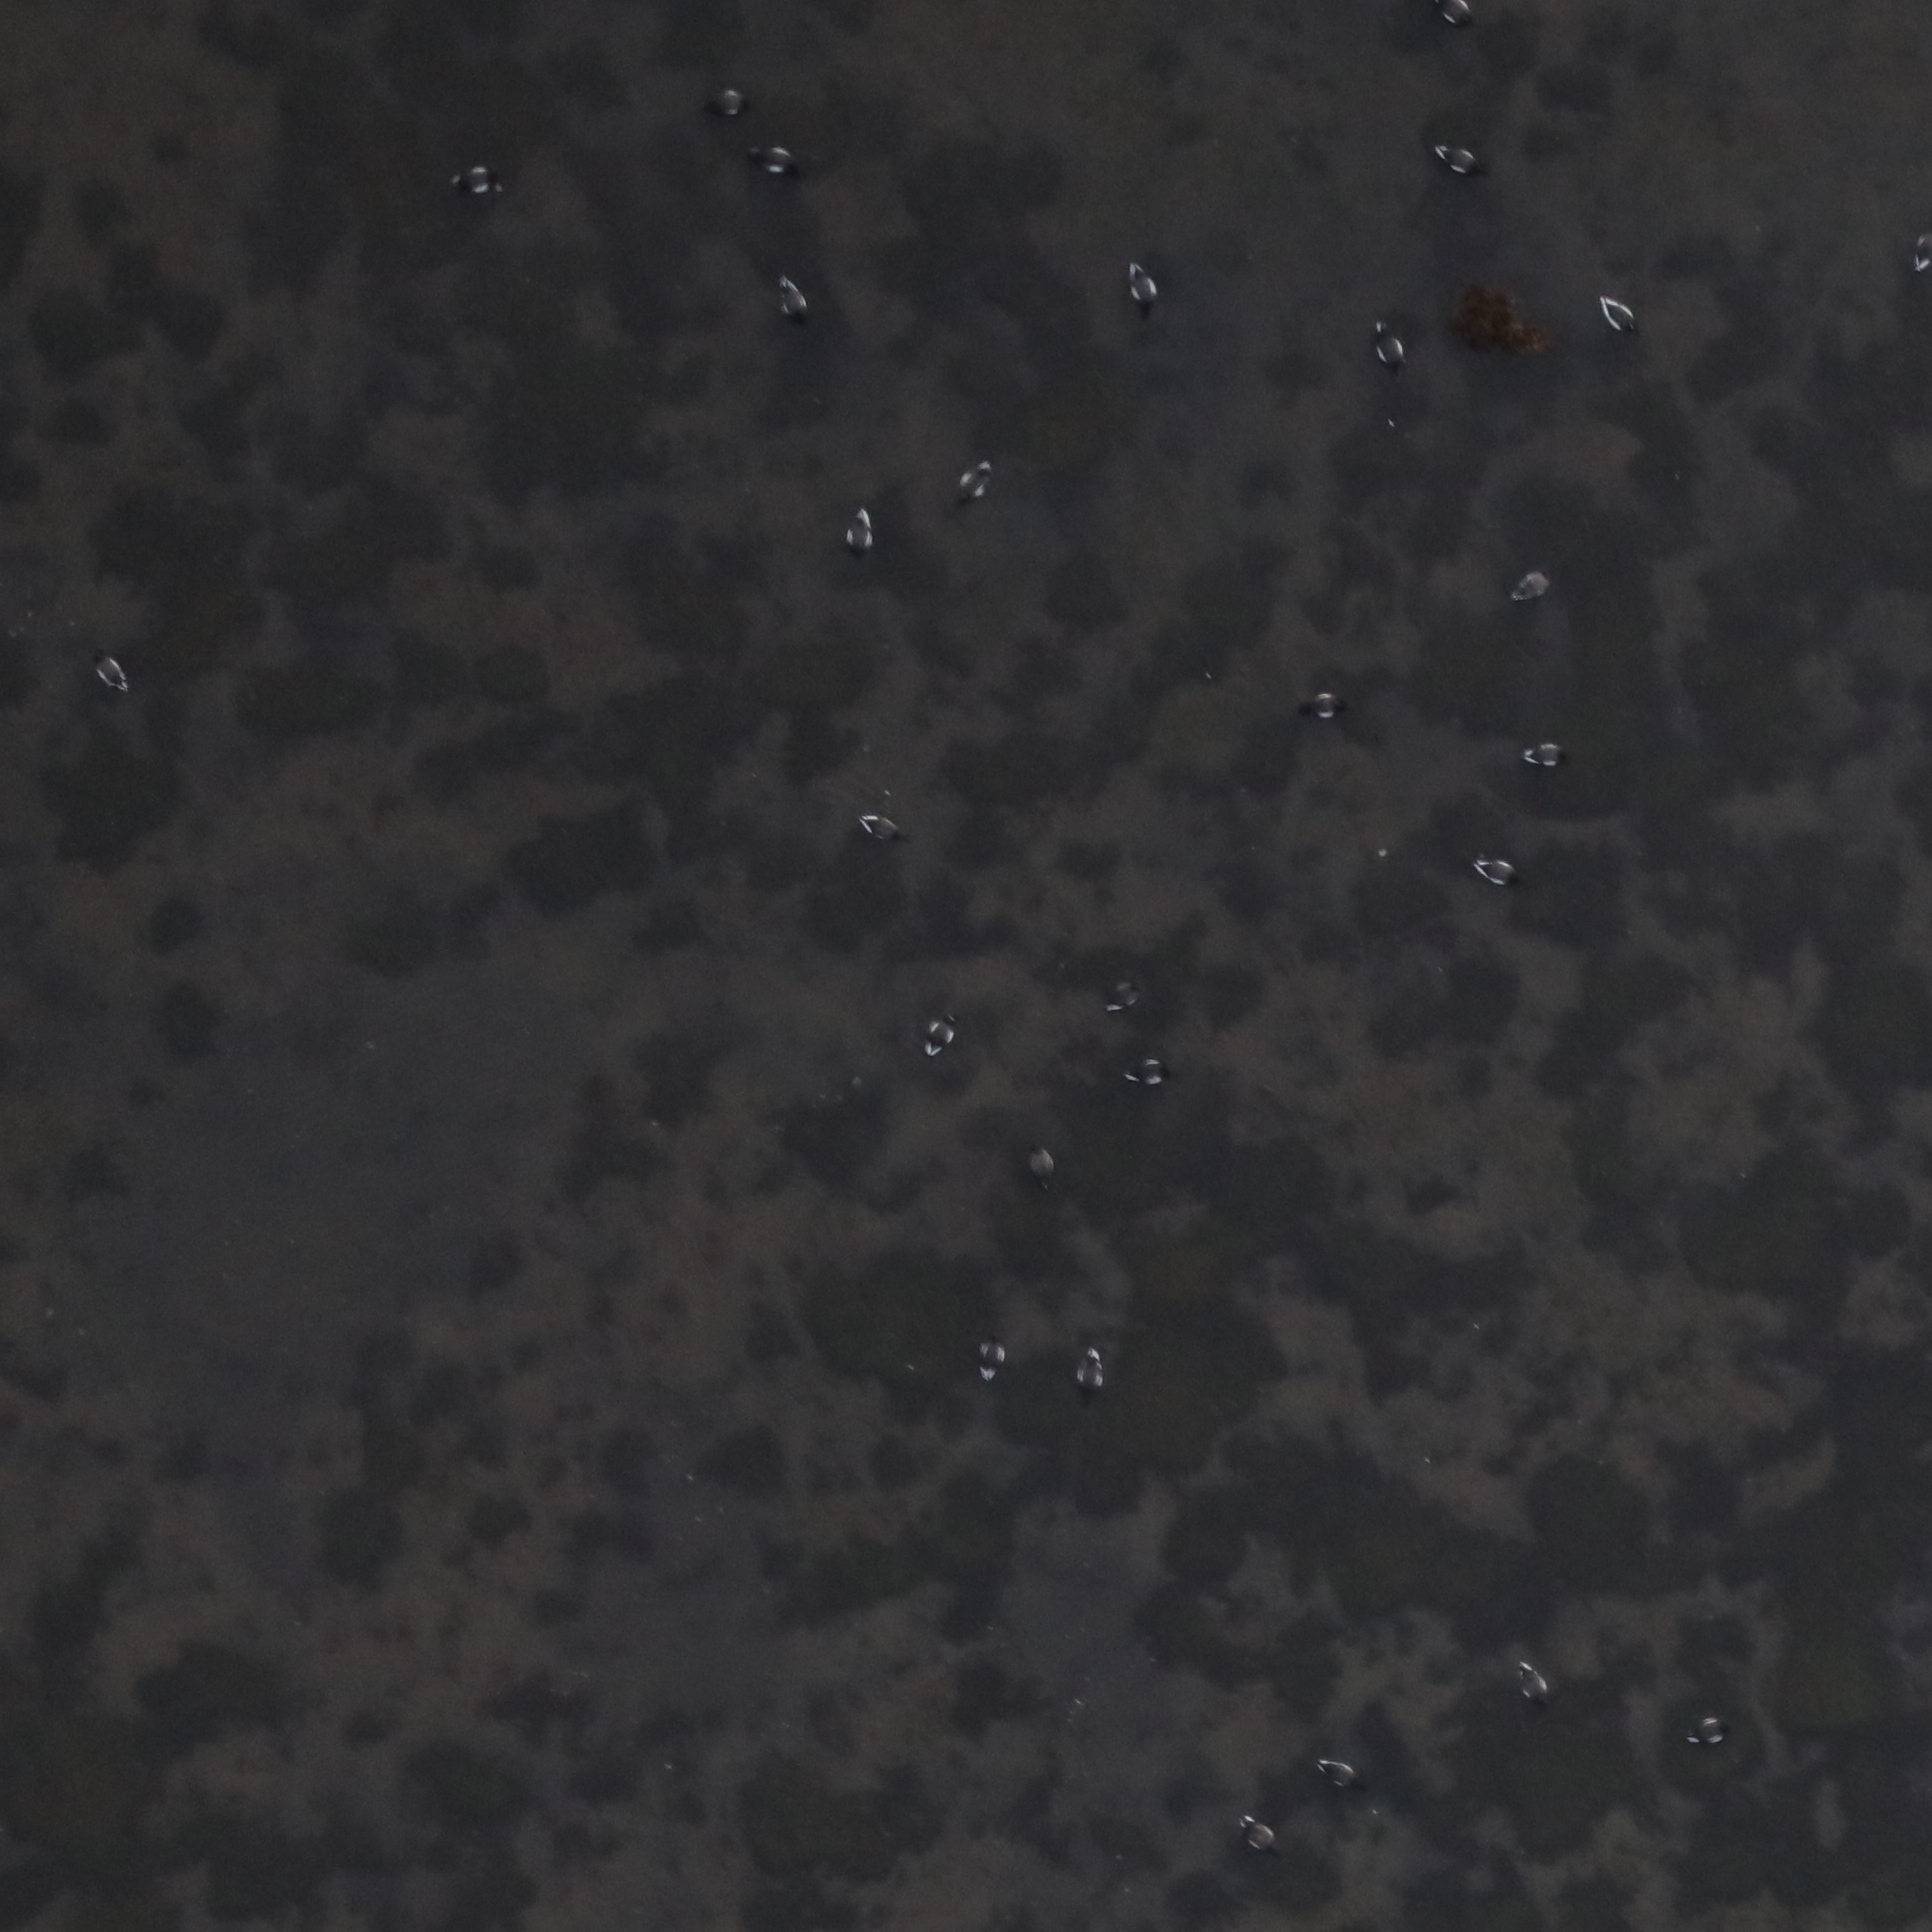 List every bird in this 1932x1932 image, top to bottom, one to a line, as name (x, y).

brant (1455, 7)
brant (729, 101)
brant (776, 159)
brant (1460, 159)
brant (477, 180)
brant (1927, 247)
brant (1141, 288)
brant (793, 300)
brant (1619, 316)
brant (1389, 348)
brant (973, 481)
brant (858, 532)
brant (1532, 588)
brant (109, 671)
brant (1325, 704)
brant (1547, 754)
brant (879, 825)
brant (1498, 870)
brant (1122, 997)
brant (938, 1035)
brant (1149, 1073)
brant (1042, 1165)
brant (991, 1356)
brant (1090, 1373)
brant (1532, 1685)
brant (1709, 1732)
brant (1339, 1773)
brant (1260, 1836)